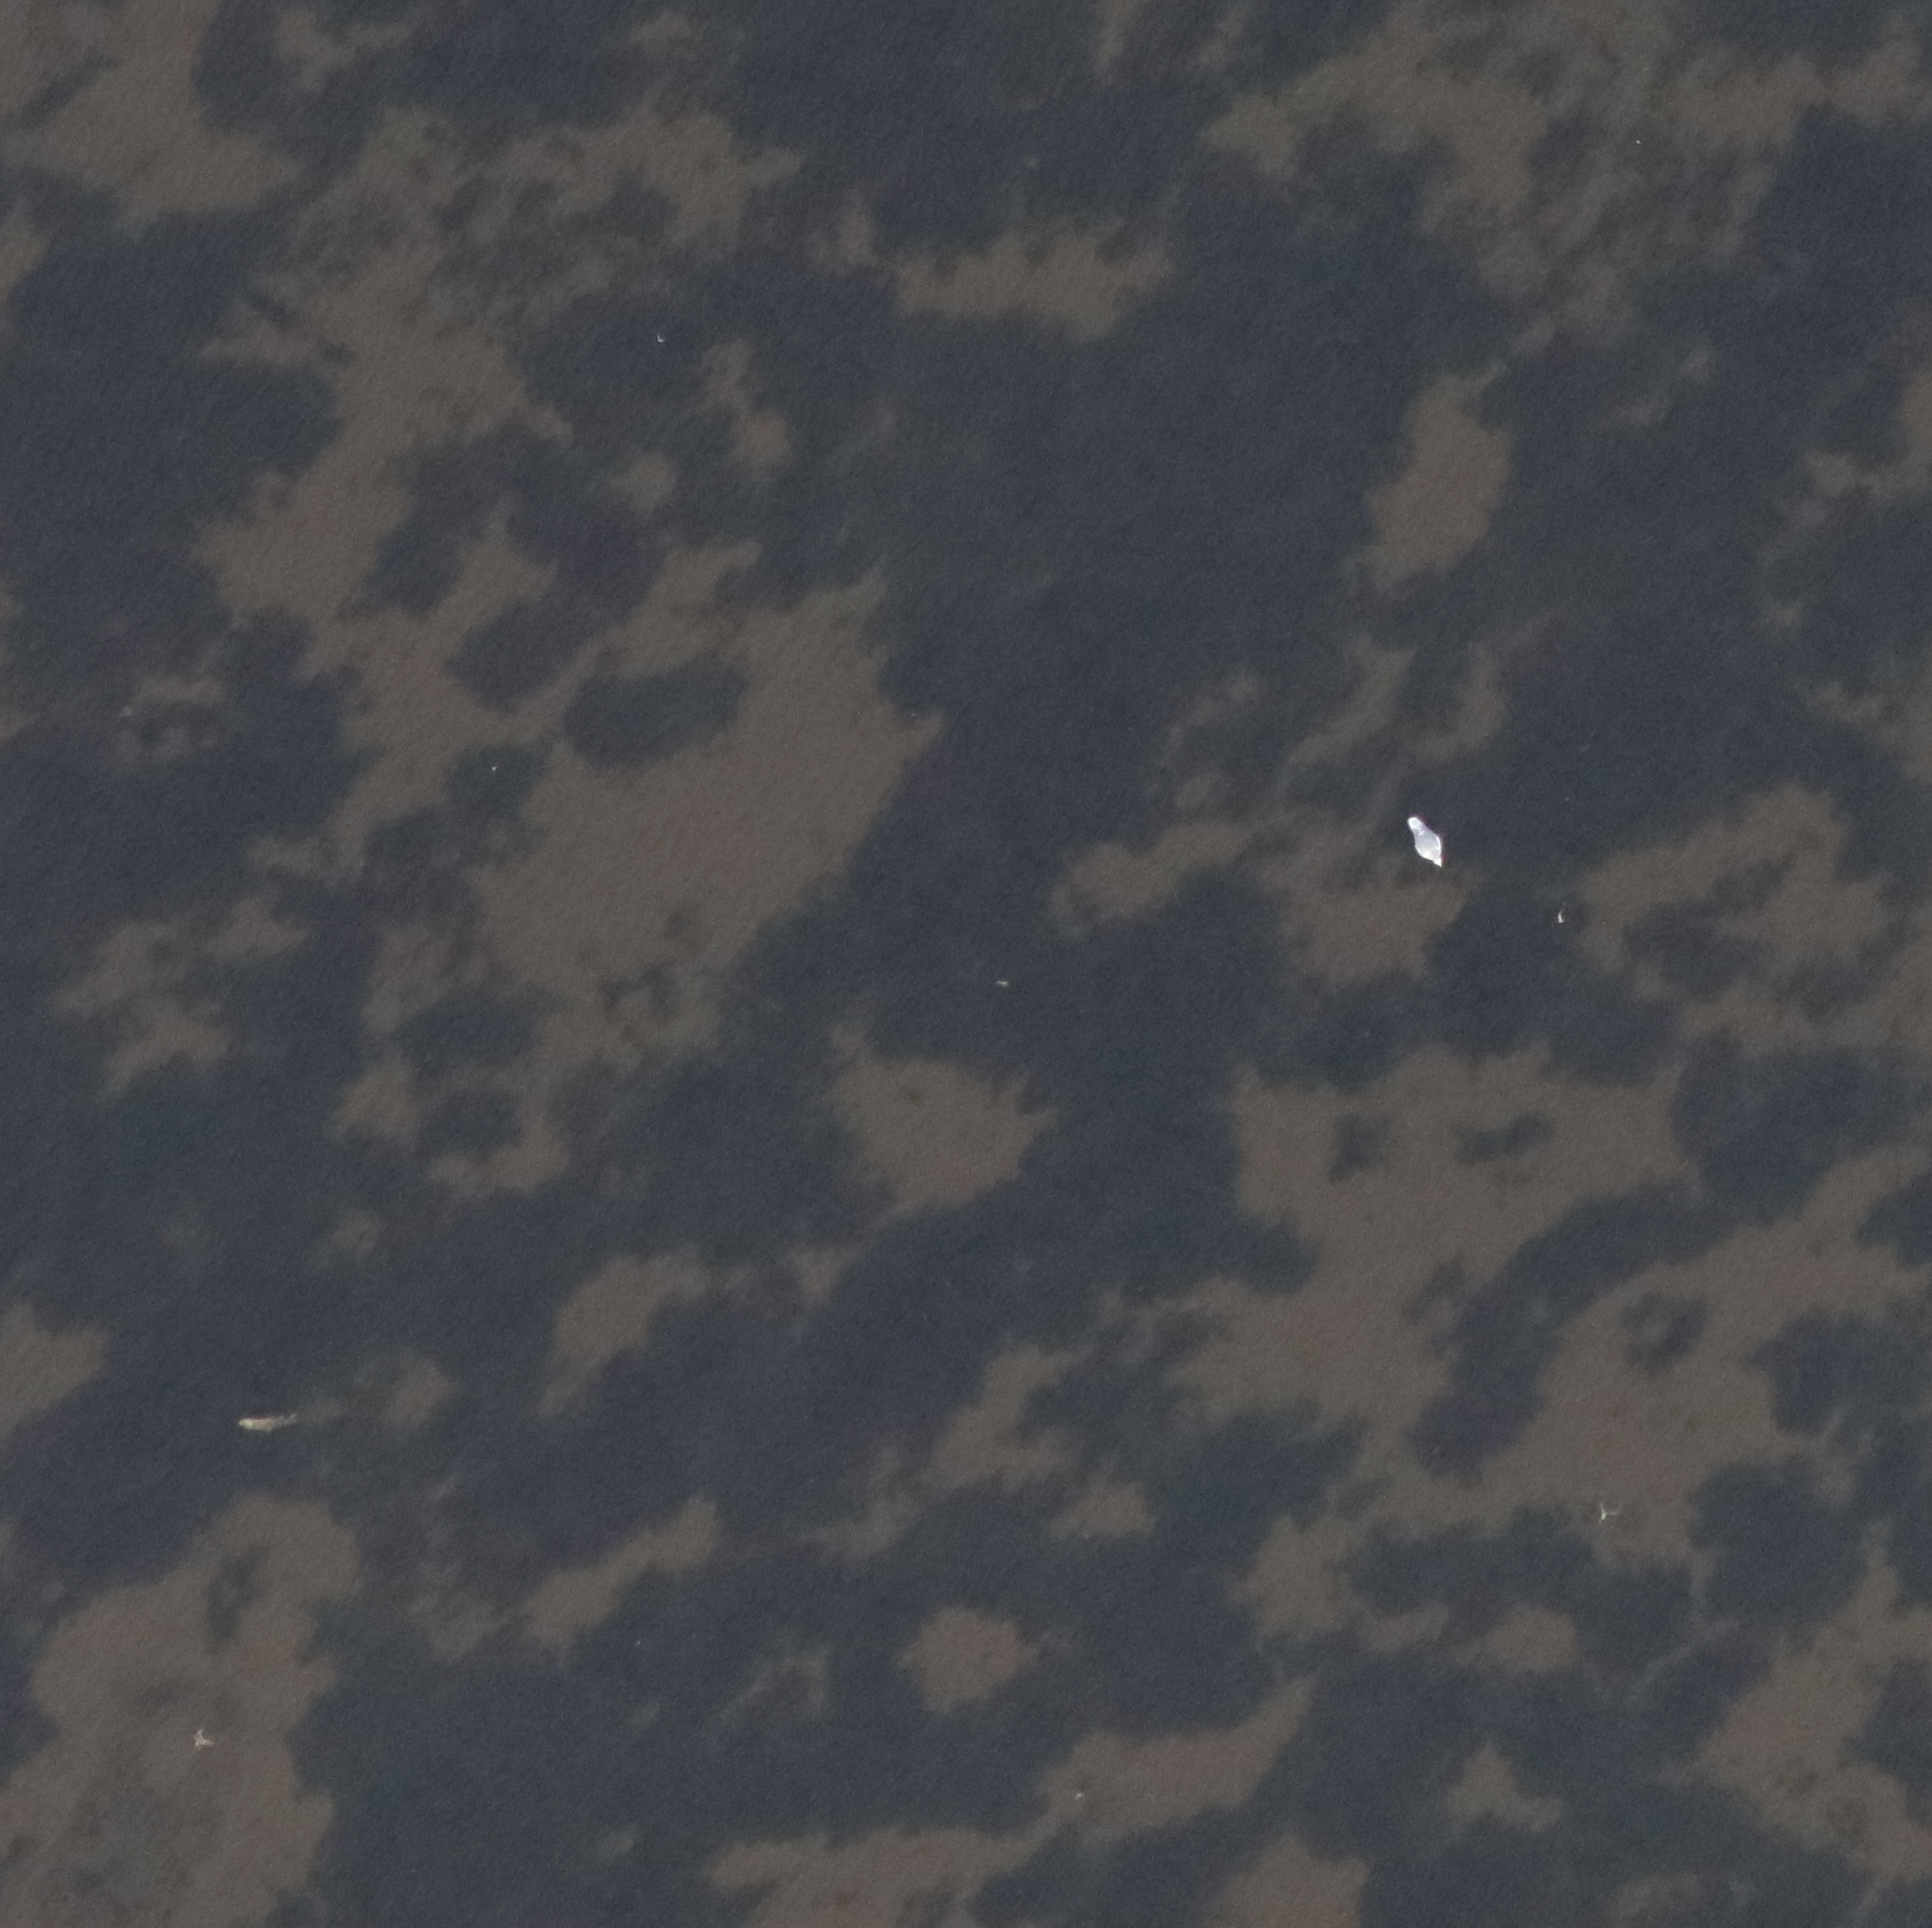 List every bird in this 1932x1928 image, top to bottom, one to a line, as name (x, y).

gull (1426, 842)